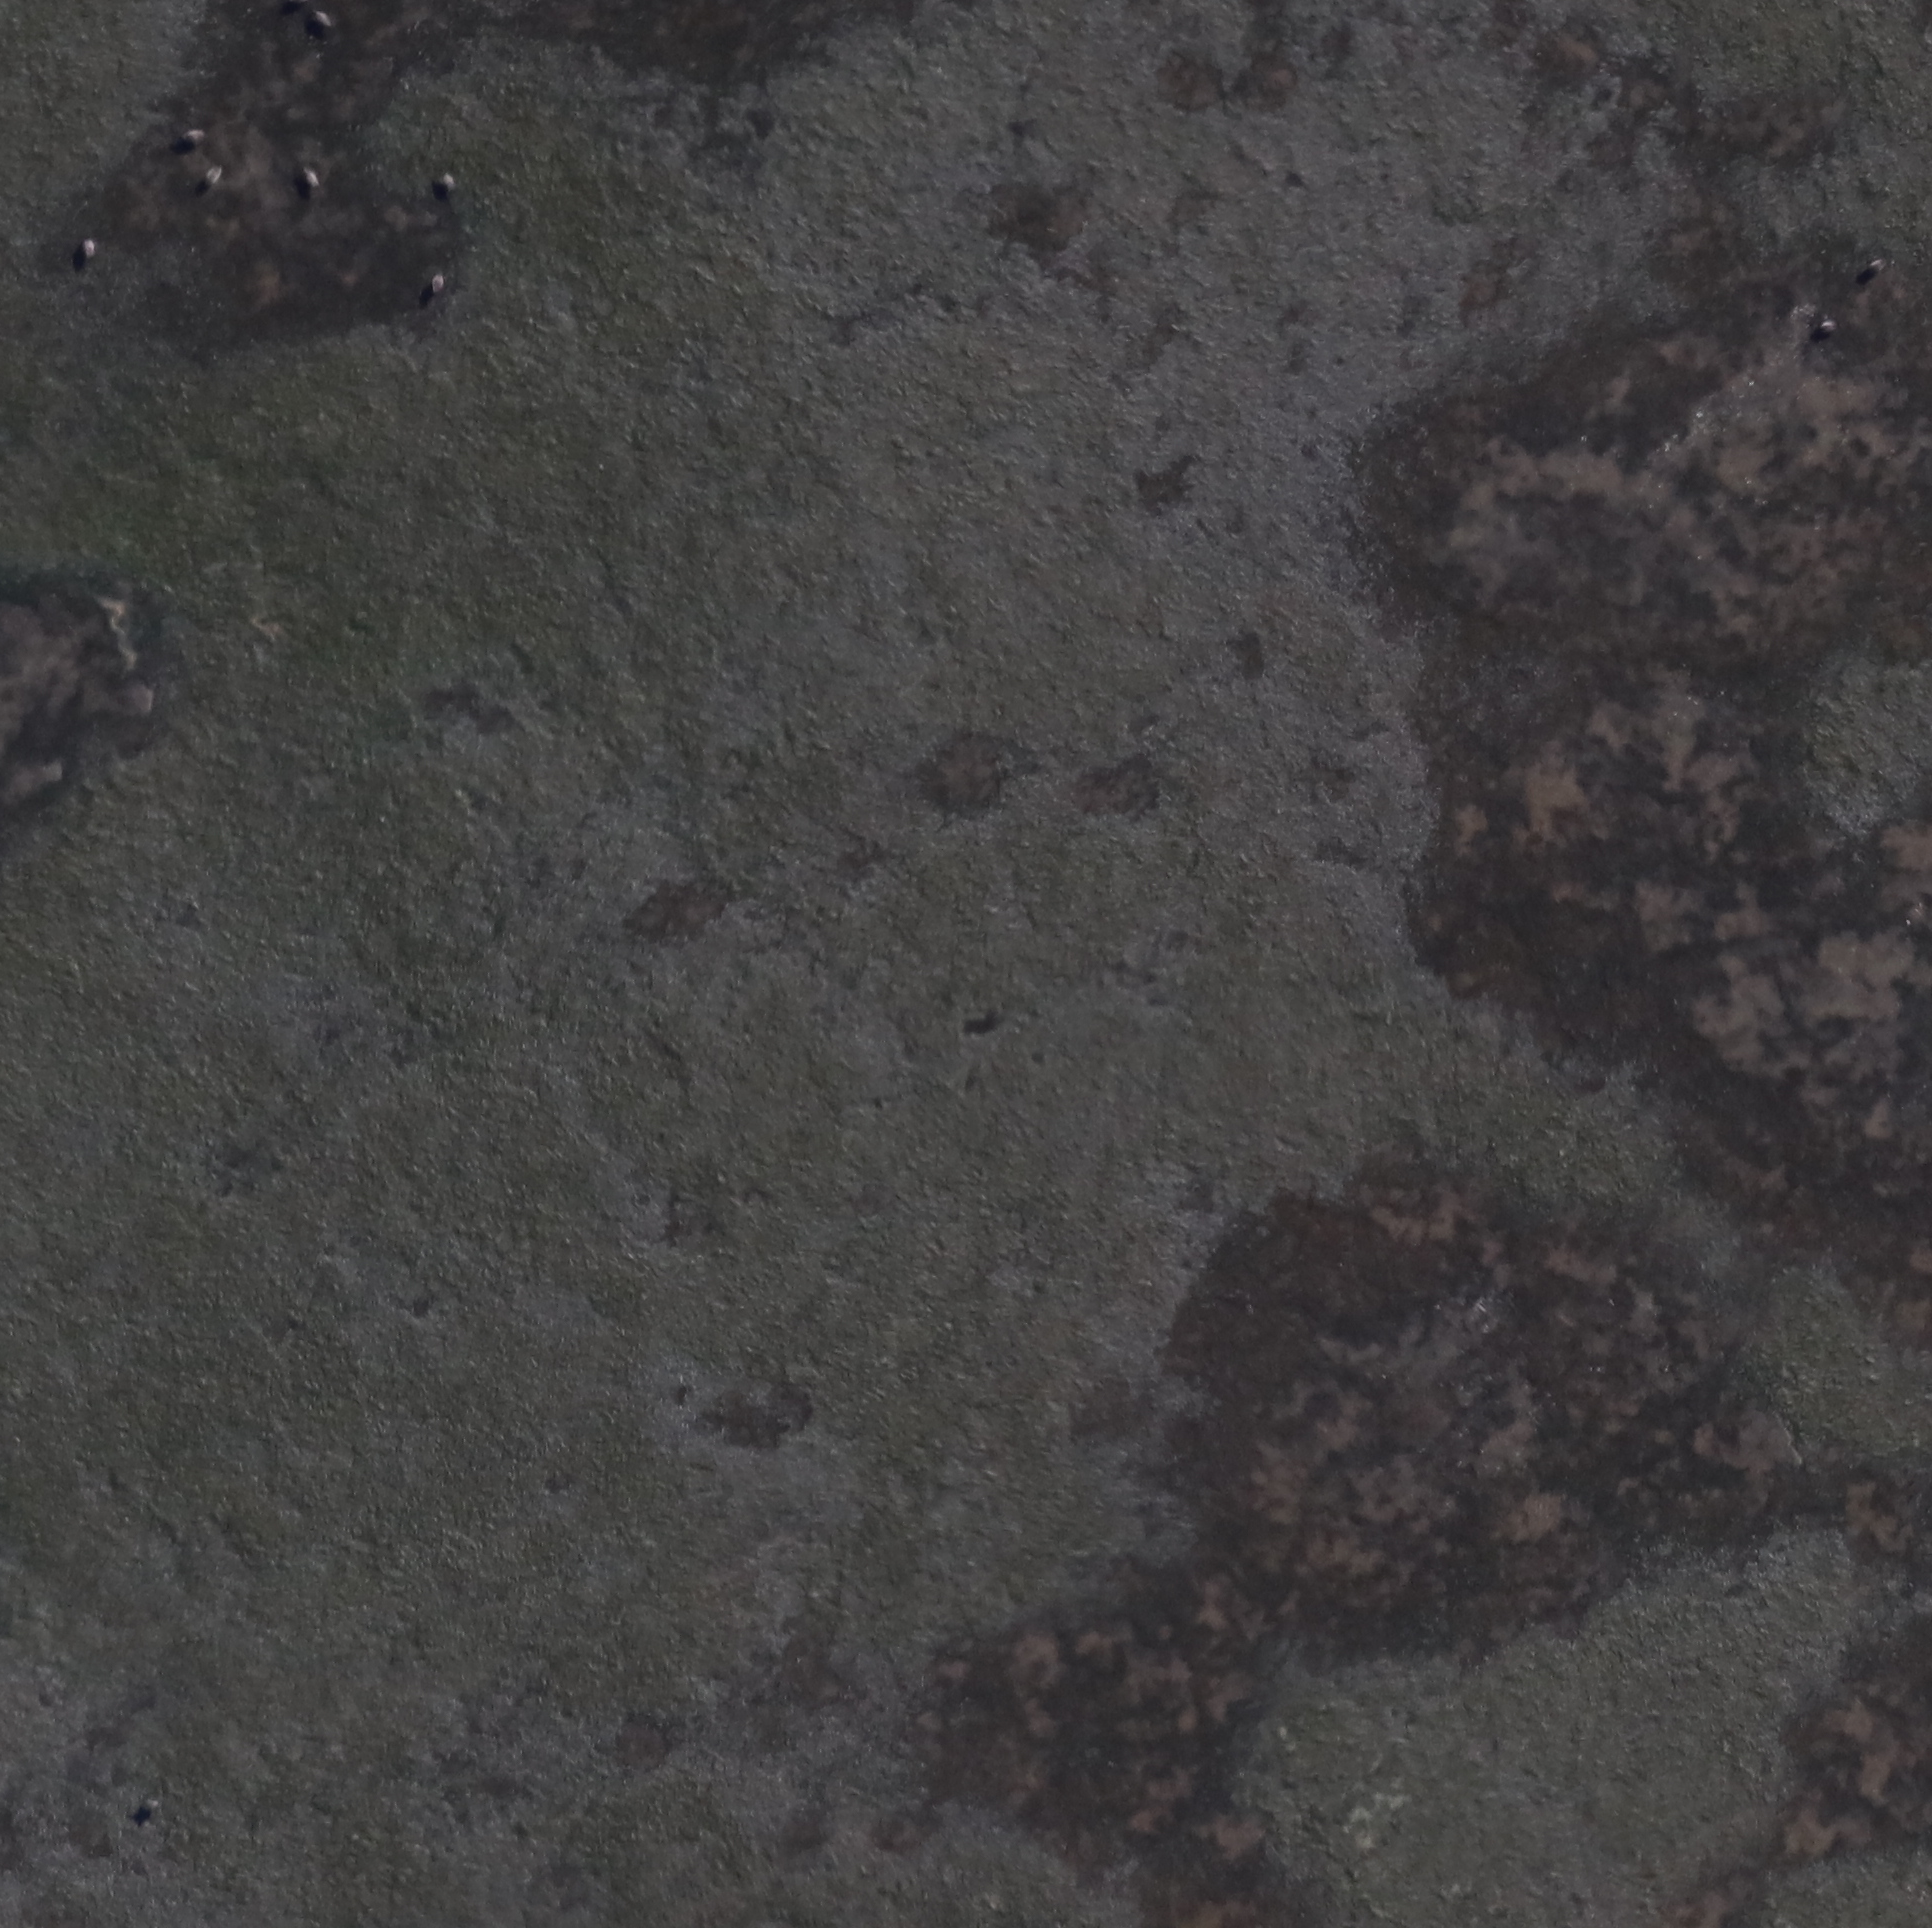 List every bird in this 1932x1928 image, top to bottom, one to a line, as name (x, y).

Canada goose (327, 20)
Canada goose (194, 137)
Canada goose (315, 175)
Canada goose (209, 178)
Canada goose (454, 182)
Canada goose (90, 249)
Canada goose (1875, 268)
Canada goose (441, 278)
Canada goose (1828, 326)
Canada goose (153, 1804)